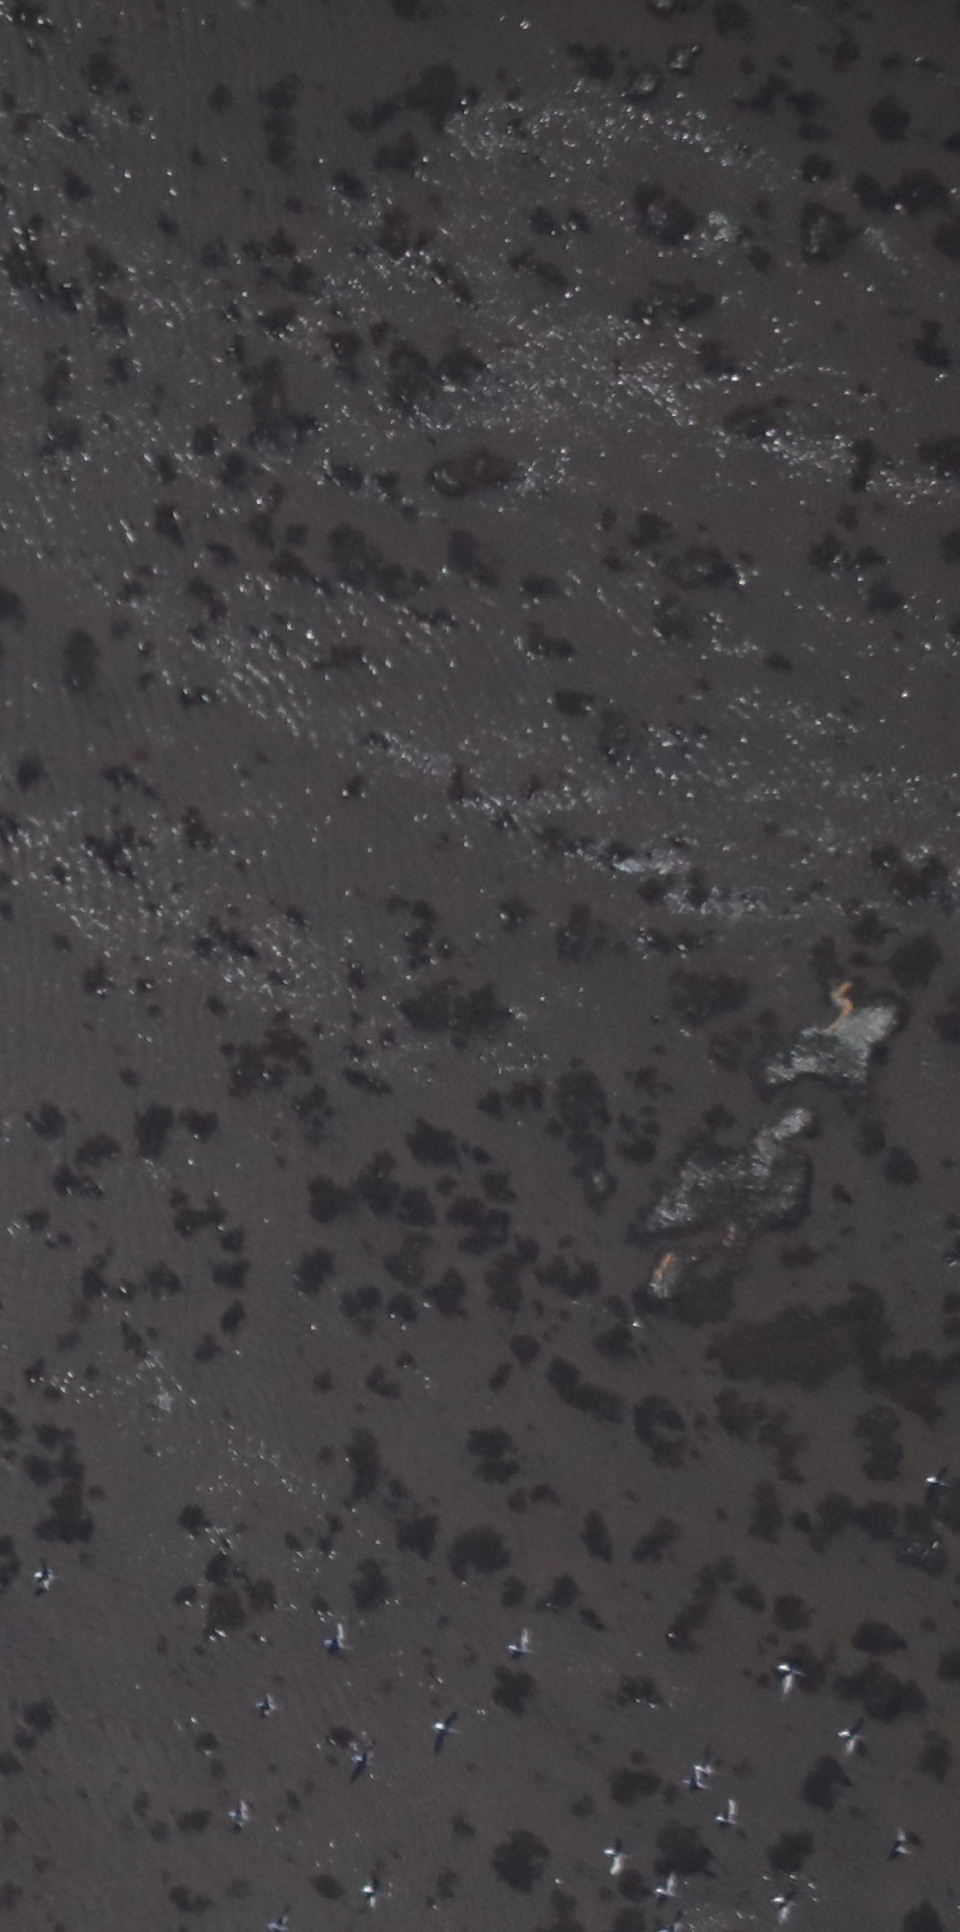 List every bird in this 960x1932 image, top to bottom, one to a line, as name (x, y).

brant (939, 1482)
brant (47, 1578)
brant (336, 1645)
brant (521, 1649)
brant (781, 1675)
brant (267, 1705)
brant (445, 1727)
brant (851, 1745)
brant (362, 1761)
brant (707, 1769)
brant (691, 1782)
brant (237, 1816)
brant (729, 1821)
brant (896, 1844)
brant (614, 1858)
brant (672, 1891)
brant (372, 1897)
brant (784, 1903)
brant (279, 1927)